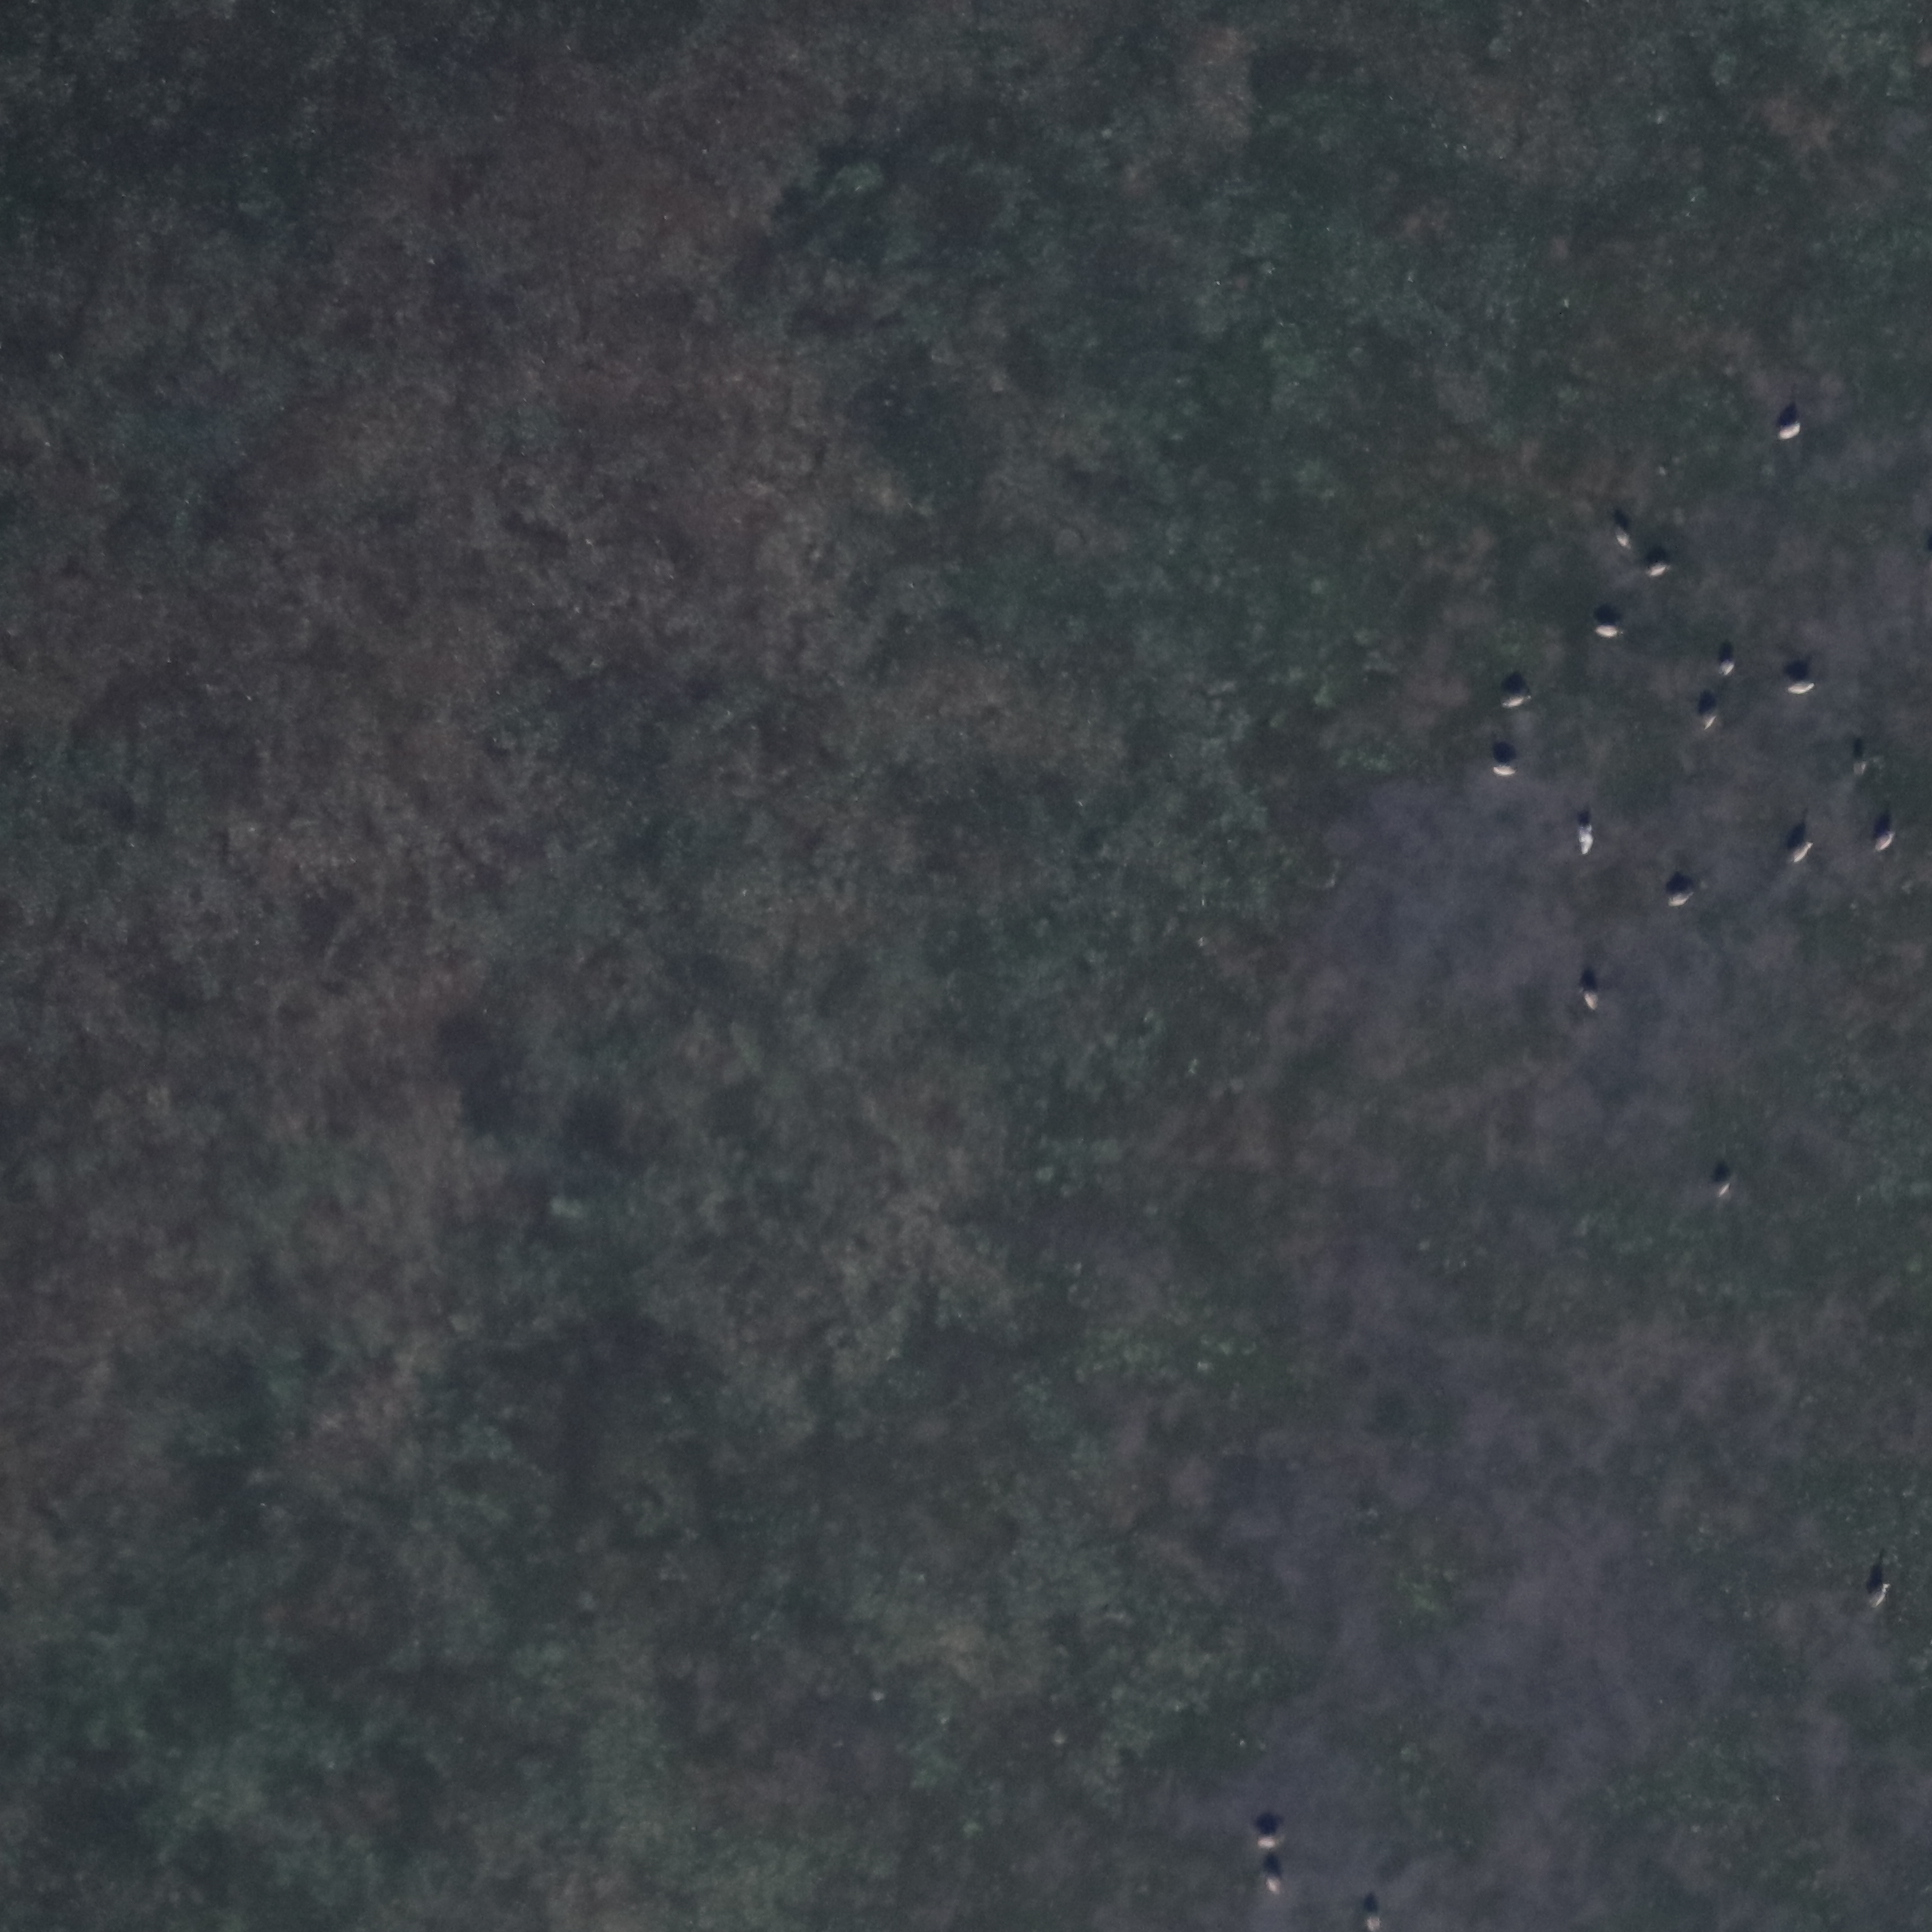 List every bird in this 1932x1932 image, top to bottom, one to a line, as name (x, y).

Canada goose (1789, 430)
Canada goose (1623, 537)
Canada goose (1657, 567)
Canada goose (1607, 629)
Canada goose (1727, 666)
Canada goose (1801, 686)
Canada goose (1515, 701)
Canada goose (1709, 719)
Canada goose (1858, 765)
Canada goose (1507, 768)
Canada goose (1587, 838)
Canada goose (1883, 841)
Canada goose (1800, 850)
Canada goose (1679, 898)
Canada goose (1592, 1000)
Canada goose (1723, 1188)
Canada goose (1879, 1595)
Canada goose (1268, 1844)
Canada goose (1272, 1880)
Canada goose (1369, 1920)